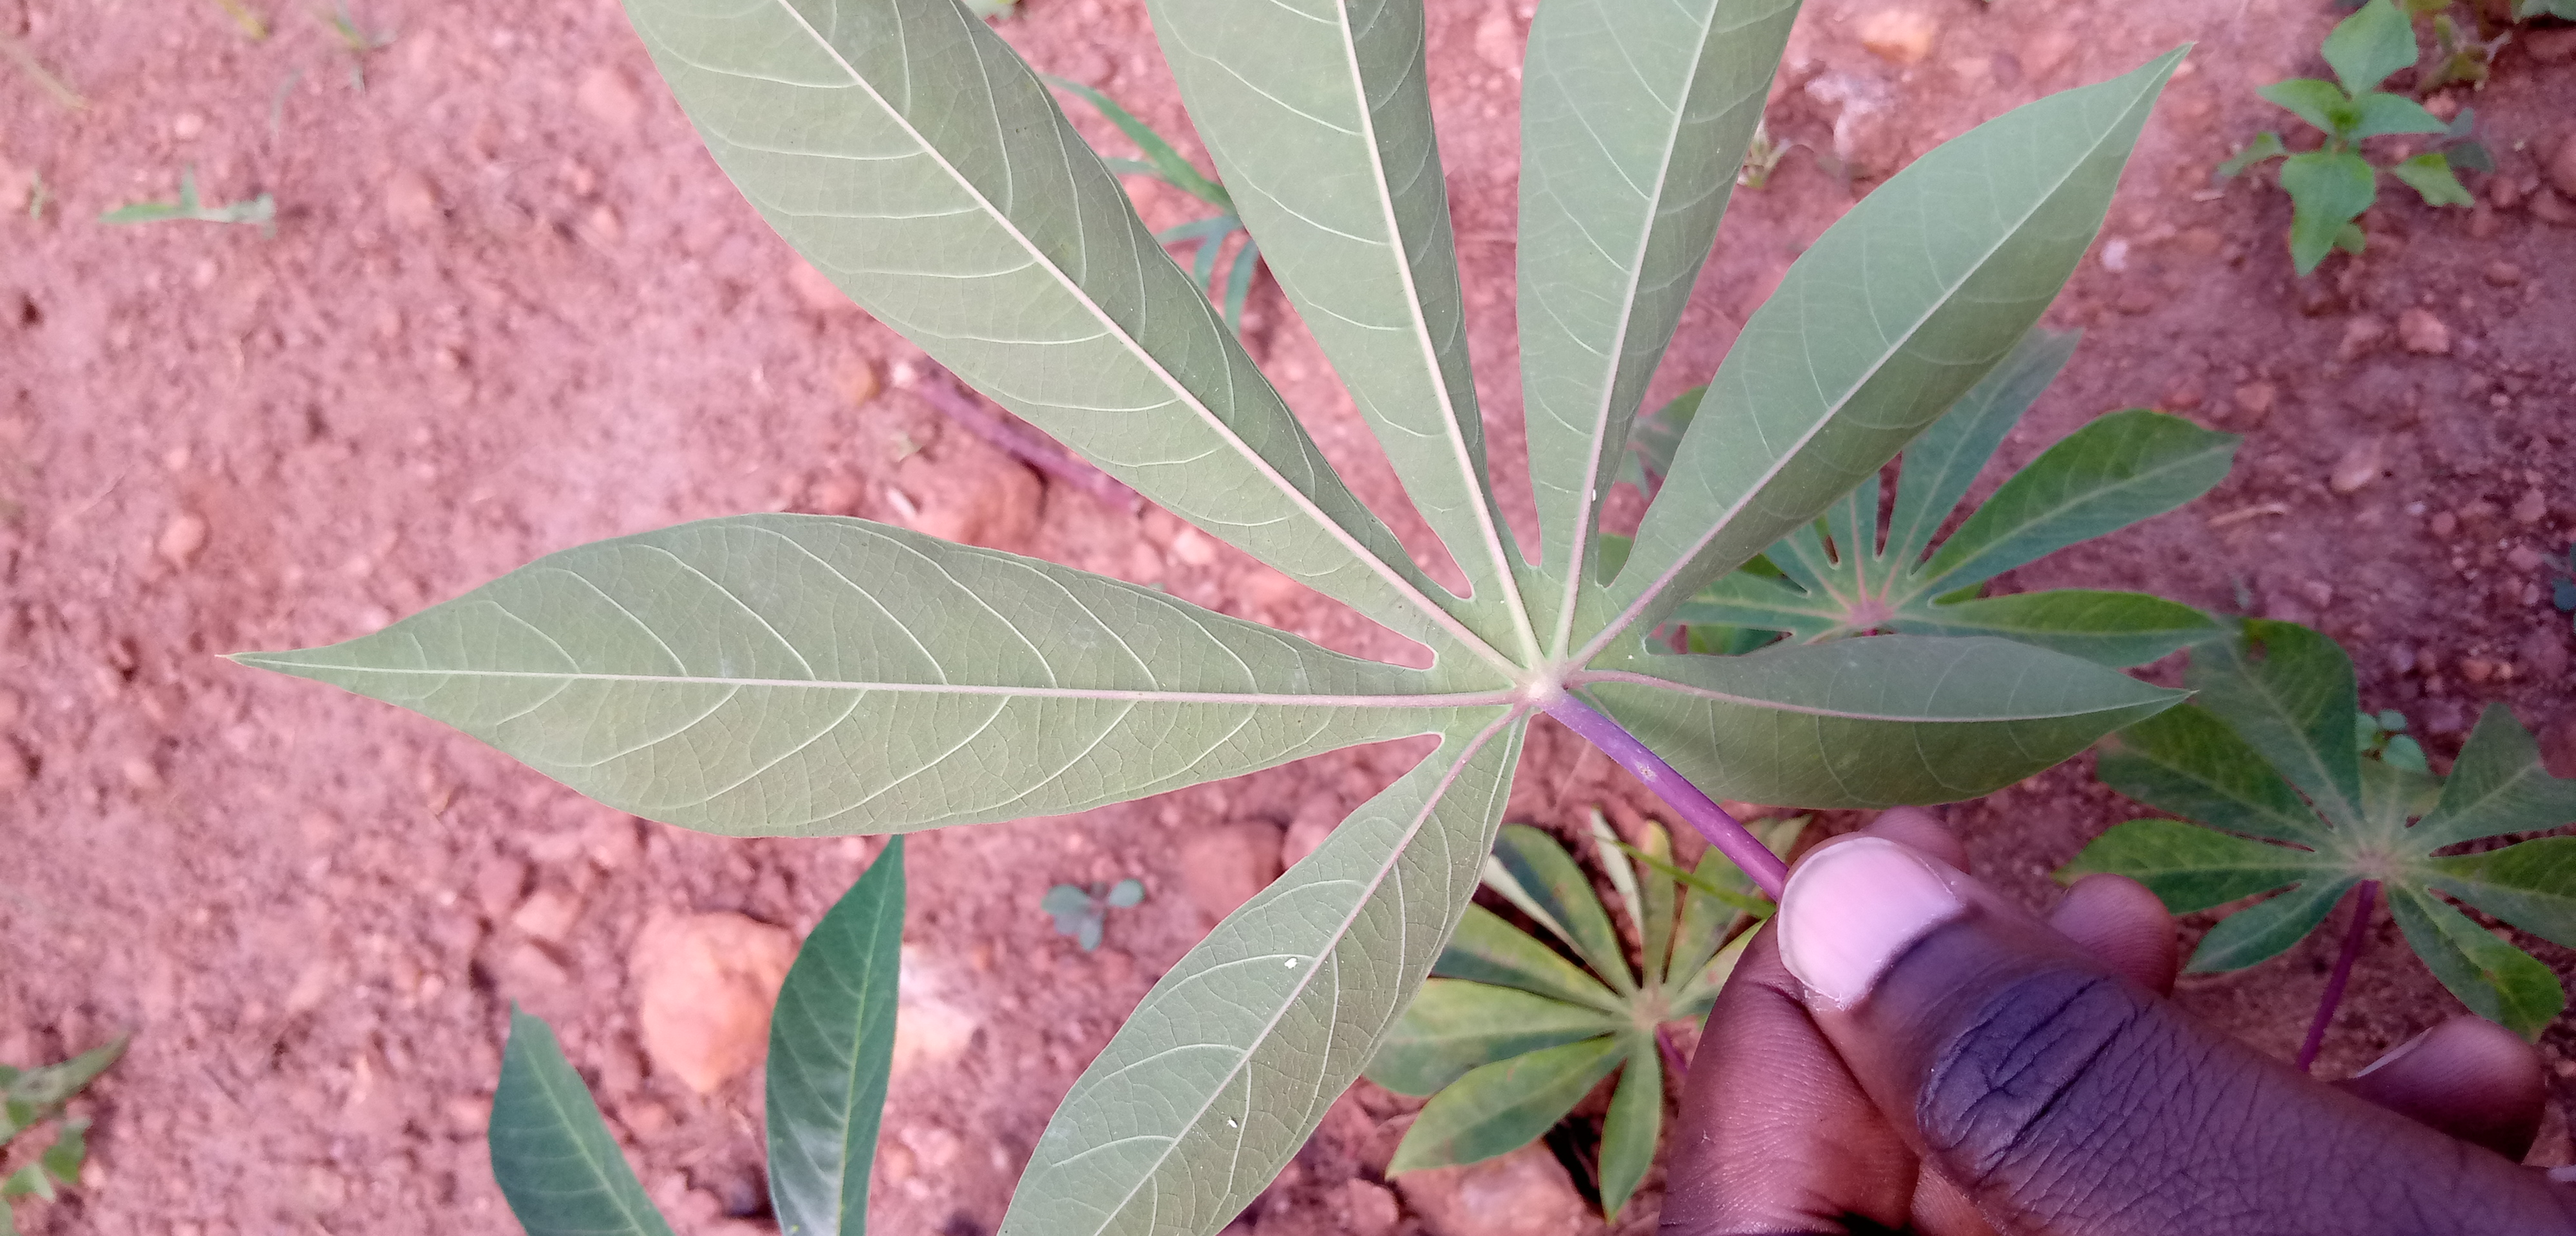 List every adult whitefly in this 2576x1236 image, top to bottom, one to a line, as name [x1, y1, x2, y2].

whitefly [1587, 485, 1603, 508]
whitefly [1620, 646, 1637, 671]
whitefly [1274, 954, 1304, 975]
whitefly [1220, 1110, 1244, 1136]